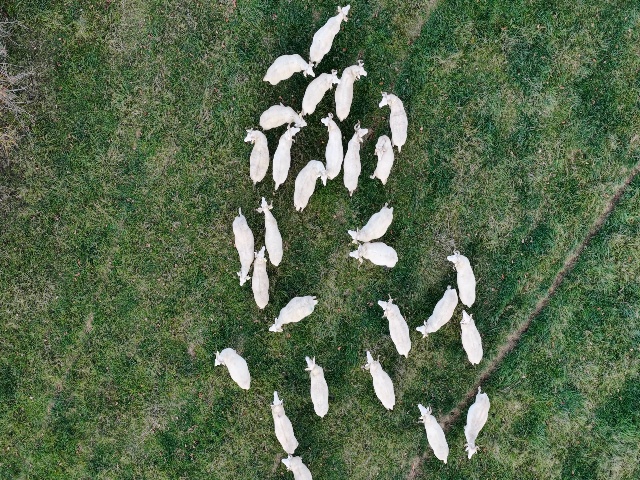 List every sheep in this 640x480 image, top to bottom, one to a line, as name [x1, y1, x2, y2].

sheep [307, 4, 351, 67]
sheep [263, 54, 315, 85]
sheep [334, 60, 367, 122]
sheep [301, 69, 341, 116]
sheep [379, 91, 408, 153]
sheep [259, 102, 307, 131]
sheep [321, 112, 344, 180]
sheep [343, 119, 368, 196]
sheep [272, 123, 300, 190]
sheep [244, 128, 270, 186]
sheep [369, 135, 394, 185]
sheep [294, 160, 332, 212]
sheep [255, 196, 283, 266]
sheep [348, 202, 394, 245]
sheep [232, 207, 254, 286]
sheep [349, 241, 398, 271]
sheep [252, 246, 269, 310]
sheep [447, 248, 476, 308]
sheep [415, 285, 458, 339]
sheep [378, 293, 411, 358]
sheep [266, 296, 318, 333]
sheep [460, 310, 483, 365]
sheep [213, 348, 251, 390]
sheep [361, 350, 395, 410]
sheep [305, 356, 329, 418]
sheep [464, 386, 490, 459]
sheep [270, 391, 299, 454]
sheep [418, 403, 449, 464]
sheep [281, 454, 313, 480]